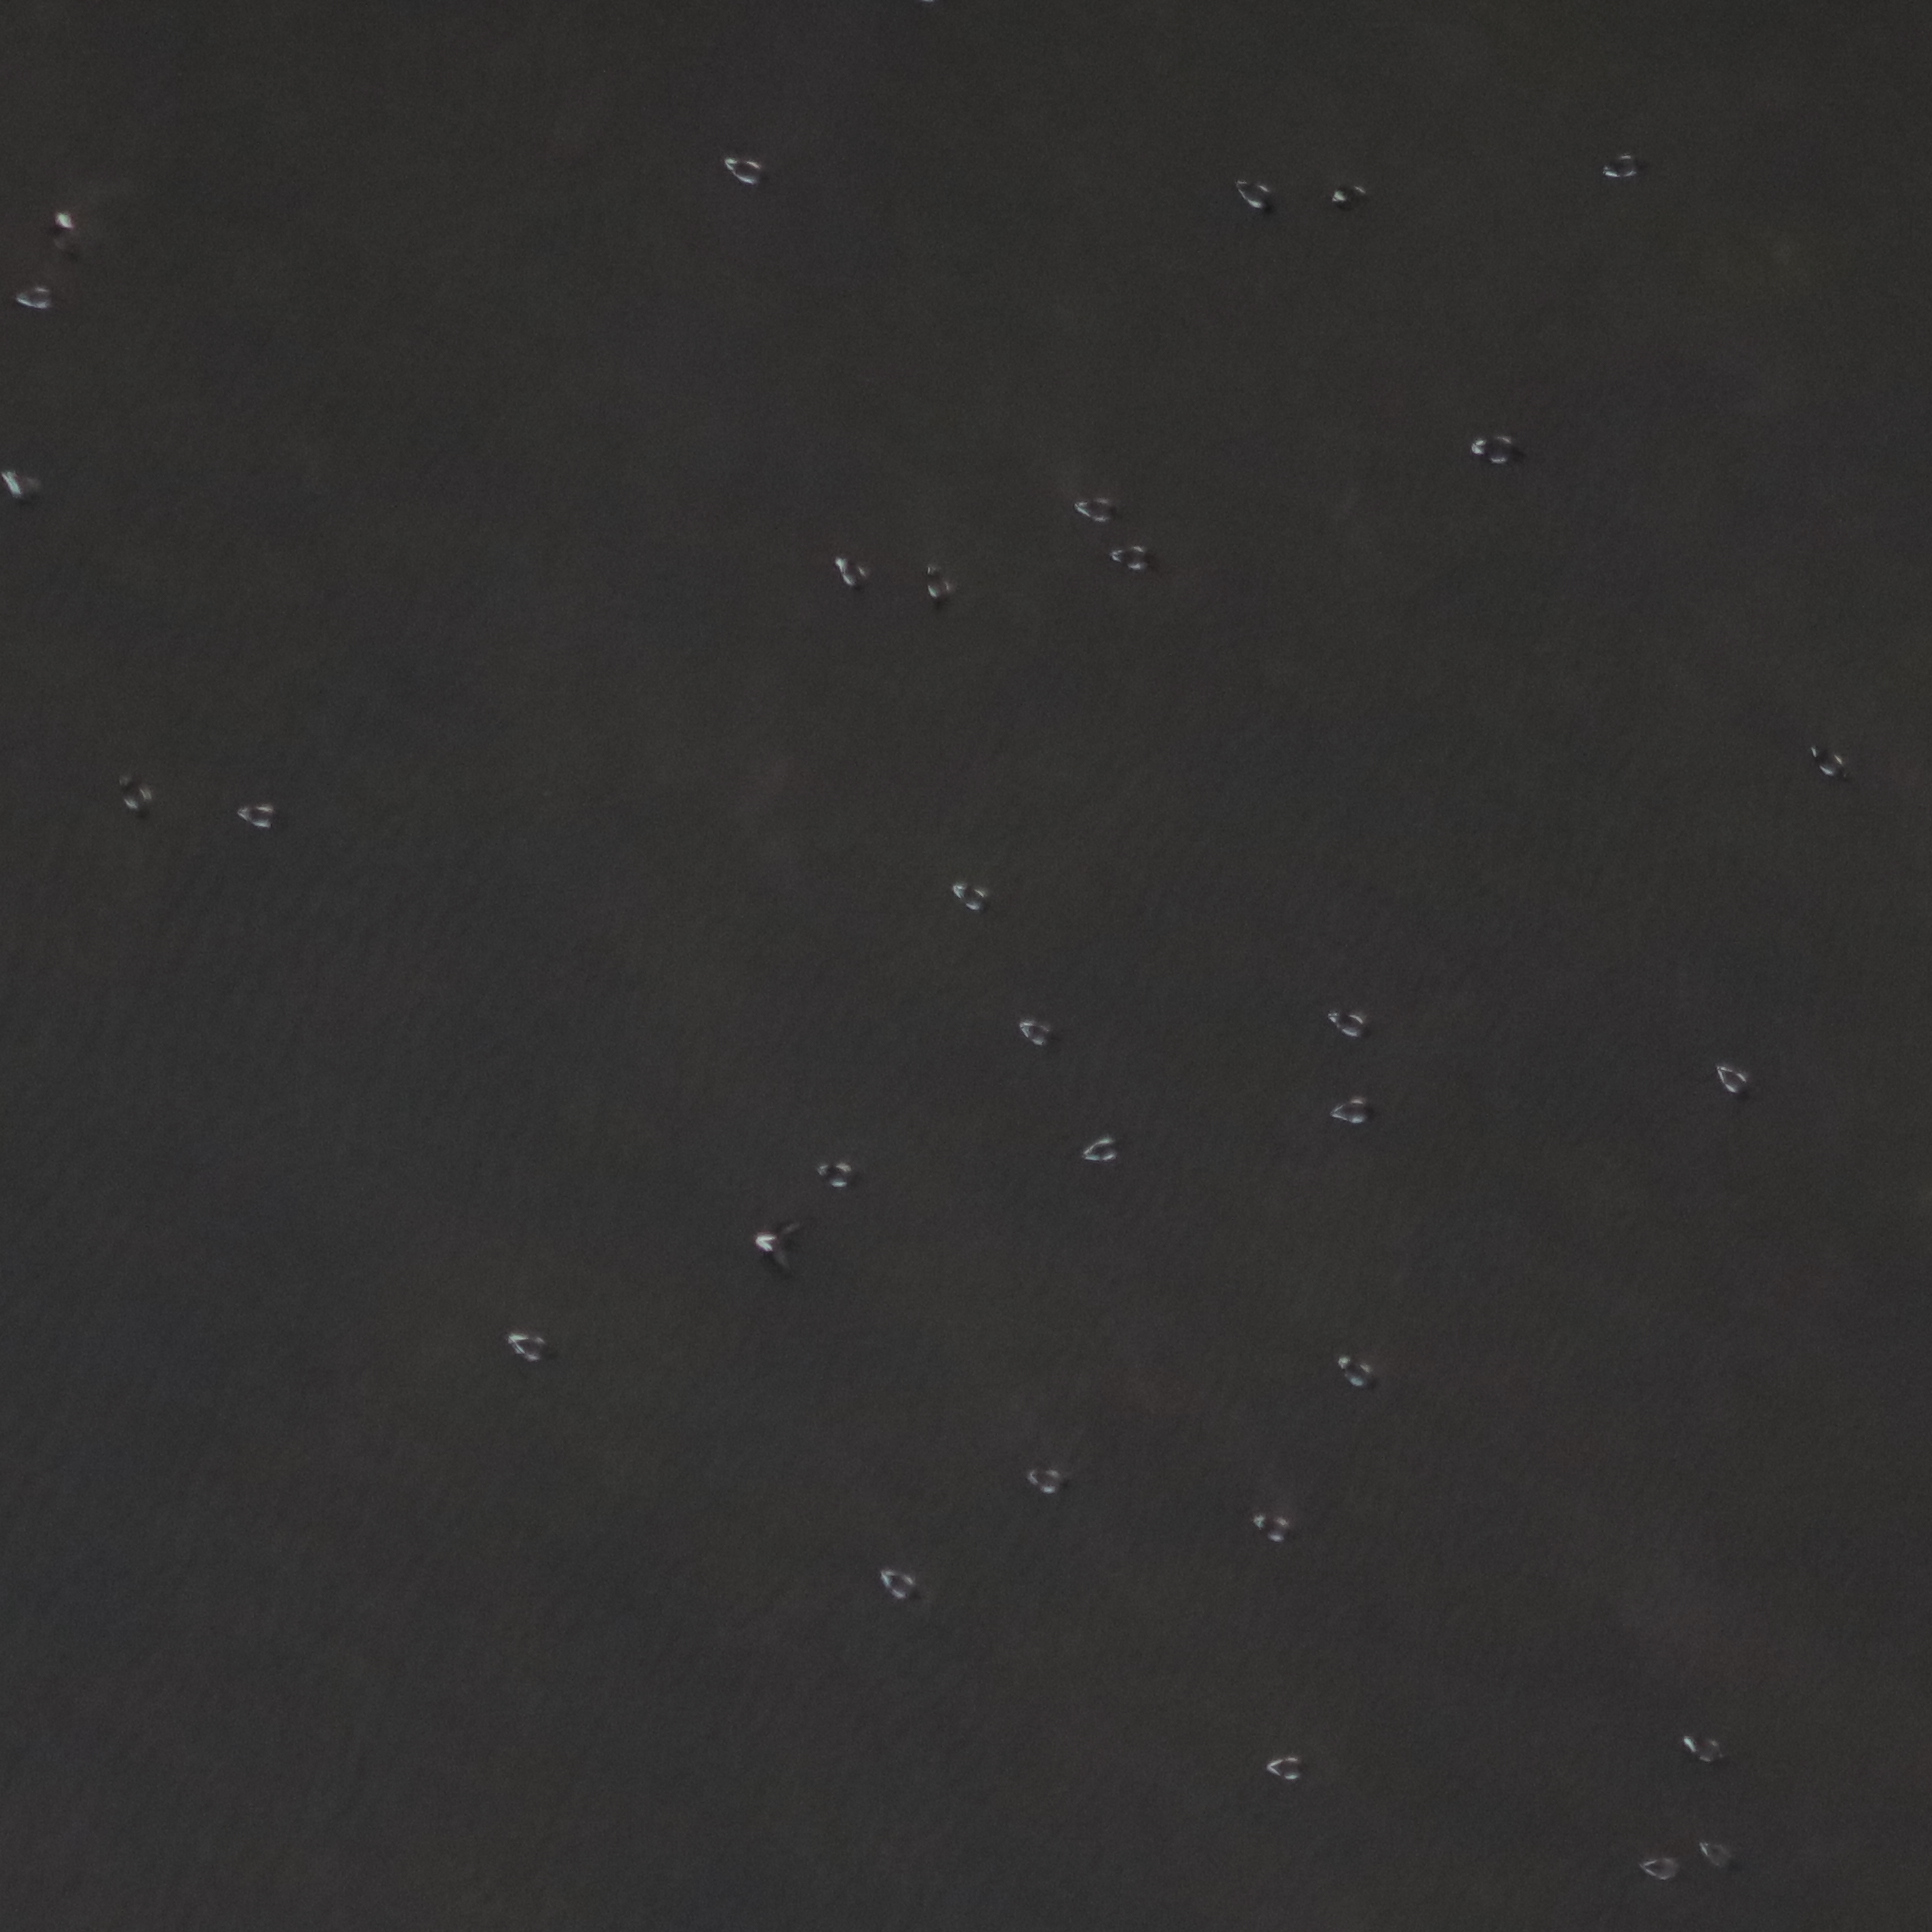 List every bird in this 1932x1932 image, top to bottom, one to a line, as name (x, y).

brant (1623, 167)
brant (747, 172)
brant (1348, 193)
brant (1254, 195)
brant (65, 228)
brant (36, 300)
brant (1498, 452)
brant (15, 482)
brant (1099, 510)
brant (1132, 561)
brant (852, 573)
brant (940, 585)
brant (1828, 761)
brant (134, 797)
brant (261, 812)
brant (973, 897)
brant (1035, 1023)
brant (1350, 1023)
brant (1732, 1079)
brant (1353, 1109)
brant (1093, 1144)
brant (837, 1173)
brant (775, 1246)
brant (531, 1344)
brant (1357, 1371)
brant (1048, 1478)
brant (1275, 1527)
brant (901, 1584)
brant (1705, 1749)
brant (1286, 1769)
brant (1721, 1858)
brant (1661, 1867)